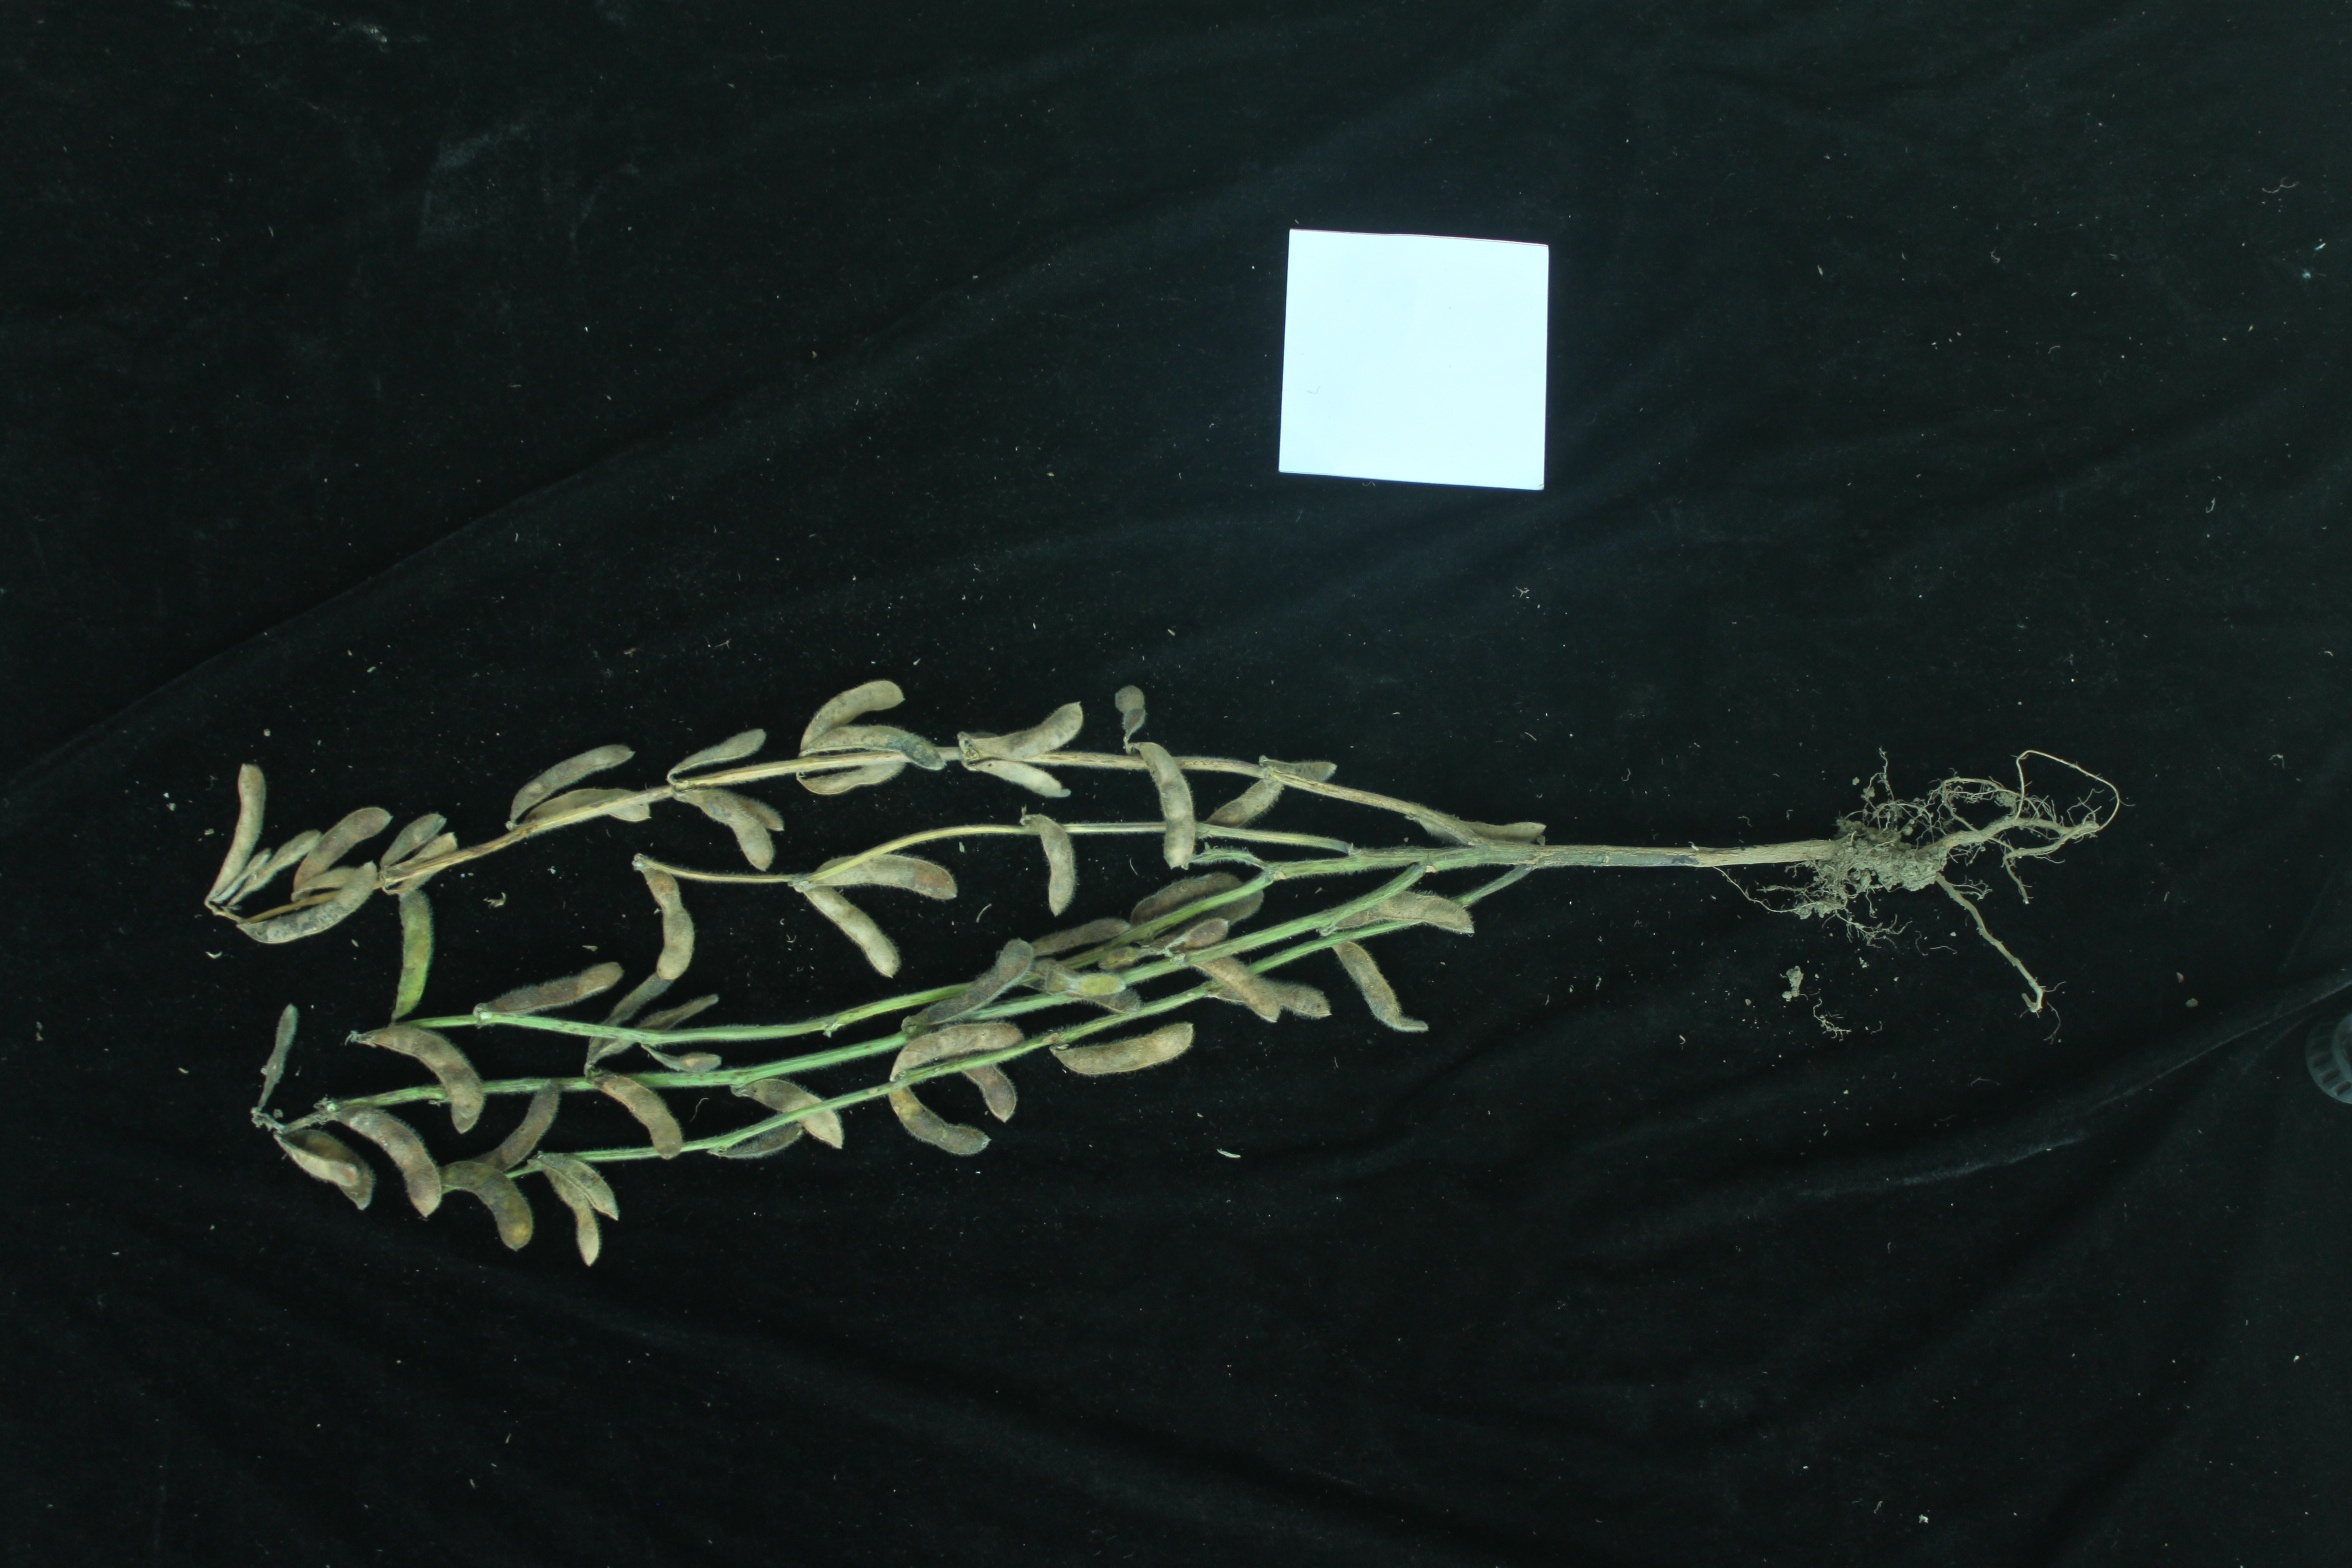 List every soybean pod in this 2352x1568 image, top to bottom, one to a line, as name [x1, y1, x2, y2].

soybean pod [804, 681, 903, 743]
soybean pod [1113, 687, 1144, 756]
soybean pod [961, 700, 1082, 761]
soybean pod [803, 726, 945, 771]
soybean pod [671, 732, 767, 776]
soybean pod [1123, 741, 1195, 871]
soybean pod [507, 747, 633, 823]
soybean pod [1256, 759, 1335, 787]
soybean pod [961, 761, 1066, 800]
soybean pod [800, 762, 904, 795]
soybean pod [209, 765, 265, 898]
soybean pod [1202, 777, 1285, 825]
soybean pod [524, 789, 652, 823]
soybean pod [672, 791, 772, 874]
soybean pod [730, 795, 781, 830]
soybean pod [295, 808, 392, 896]
soybean pod [1403, 812, 1546, 840]
soybean pod [1020, 815, 1074, 916]
soybean pod [382, 816, 444, 865]
soybean pod [226, 832, 319, 911]
soybean pod [387, 835, 455, 877]
soybean pod [211, 852, 268, 900]
soybean pod [804, 856, 957, 901]
soybean pod [234, 863, 376, 945]
soybean pod [636, 863, 694, 981]
soybean pod [311, 869, 383, 889]
soybean pod [1131, 871, 1242, 926]
soybean pod [794, 886, 899, 979]
soybean pod [1143, 888, 1262, 941]
soybean pod [1318, 890, 1474, 937]
soybean pod [392, 891, 432, 1020]
soybean pod [1029, 918, 1133, 956]
soybean pod [1149, 918, 1229, 949]
soybean pod [902, 937, 1033, 1028]
soybean pod [1062, 943, 1178, 969]
soybean pod [1338, 943, 1429, 1034]
soybean pod [1191, 959, 1279, 1024]
soybean pod [483, 962, 620, 1016]
soybean pod [1021, 962, 1141, 1015]
soybean pod [585, 974, 672, 1072]
soybean pod [1209, 984, 1330, 1019]
soybean pod [597, 997, 725, 1060]
soybean pod [256, 1003, 298, 1112]
soybean pod [893, 1023, 1023, 1075]
soybean pod [1048, 1023, 1192, 1076]
soybean pod [351, 1027, 482, 1133]
soybean pod [646, 1045, 722, 1073]
soybean pod [959, 1065, 1015, 1124]
soybean pod [585, 1072, 683, 1159]
soybean pod [732, 1077, 844, 1151]
soybean pod [444, 1085, 560, 1171]
soybean pod [889, 1087, 991, 1156]
soybean pod [321, 1109, 442, 1216]
soybean pod [710, 1124, 807, 1160]
soybean pod [298, 1129, 372, 1206]
soybean pod [274, 1134, 359, 1187]
soybean pod [535, 1157, 618, 1222]
soybean pod [440, 1167, 531, 1249]
soybean pod [553, 1183, 598, 1267]